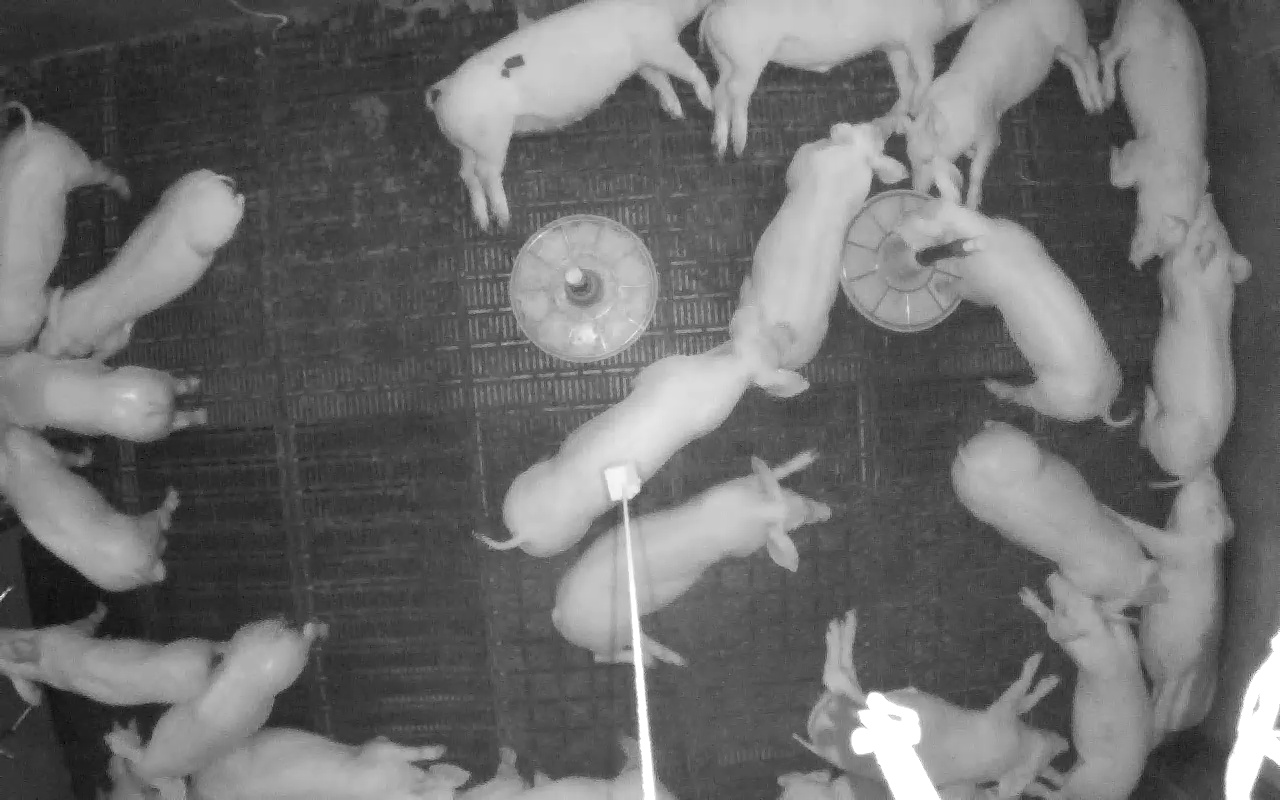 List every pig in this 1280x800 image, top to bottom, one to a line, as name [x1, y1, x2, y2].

pig [424, 0, 713, 231]
pig [697, 2, 994, 159]
pig [895, 2, 1101, 212]
pig [1101, 2, 1210, 269]
pig [1, 100, 133, 356]
pig [737, 113, 911, 372]
pig [896, 166, 1136, 429]
pig [31, 169, 247, 363]
pig [1140, 193, 1254, 490]
pig [471, 304, 813, 556]
pig [0, 349, 210, 446]
pig [950, 421, 1173, 614]
pig [0, 424, 177, 593]
pig [550, 447, 831, 671]
pig [1097, 461, 1237, 757]
pig [1020, 571, 1157, 798]
pig [0, 600, 233, 708]
pig [794, 608, 1072, 797]
pig [103, 613, 333, 798]
pig [190, 726, 470, 797]
pig [457, 734, 676, 798]
pig [776, 769, 1022, 799]